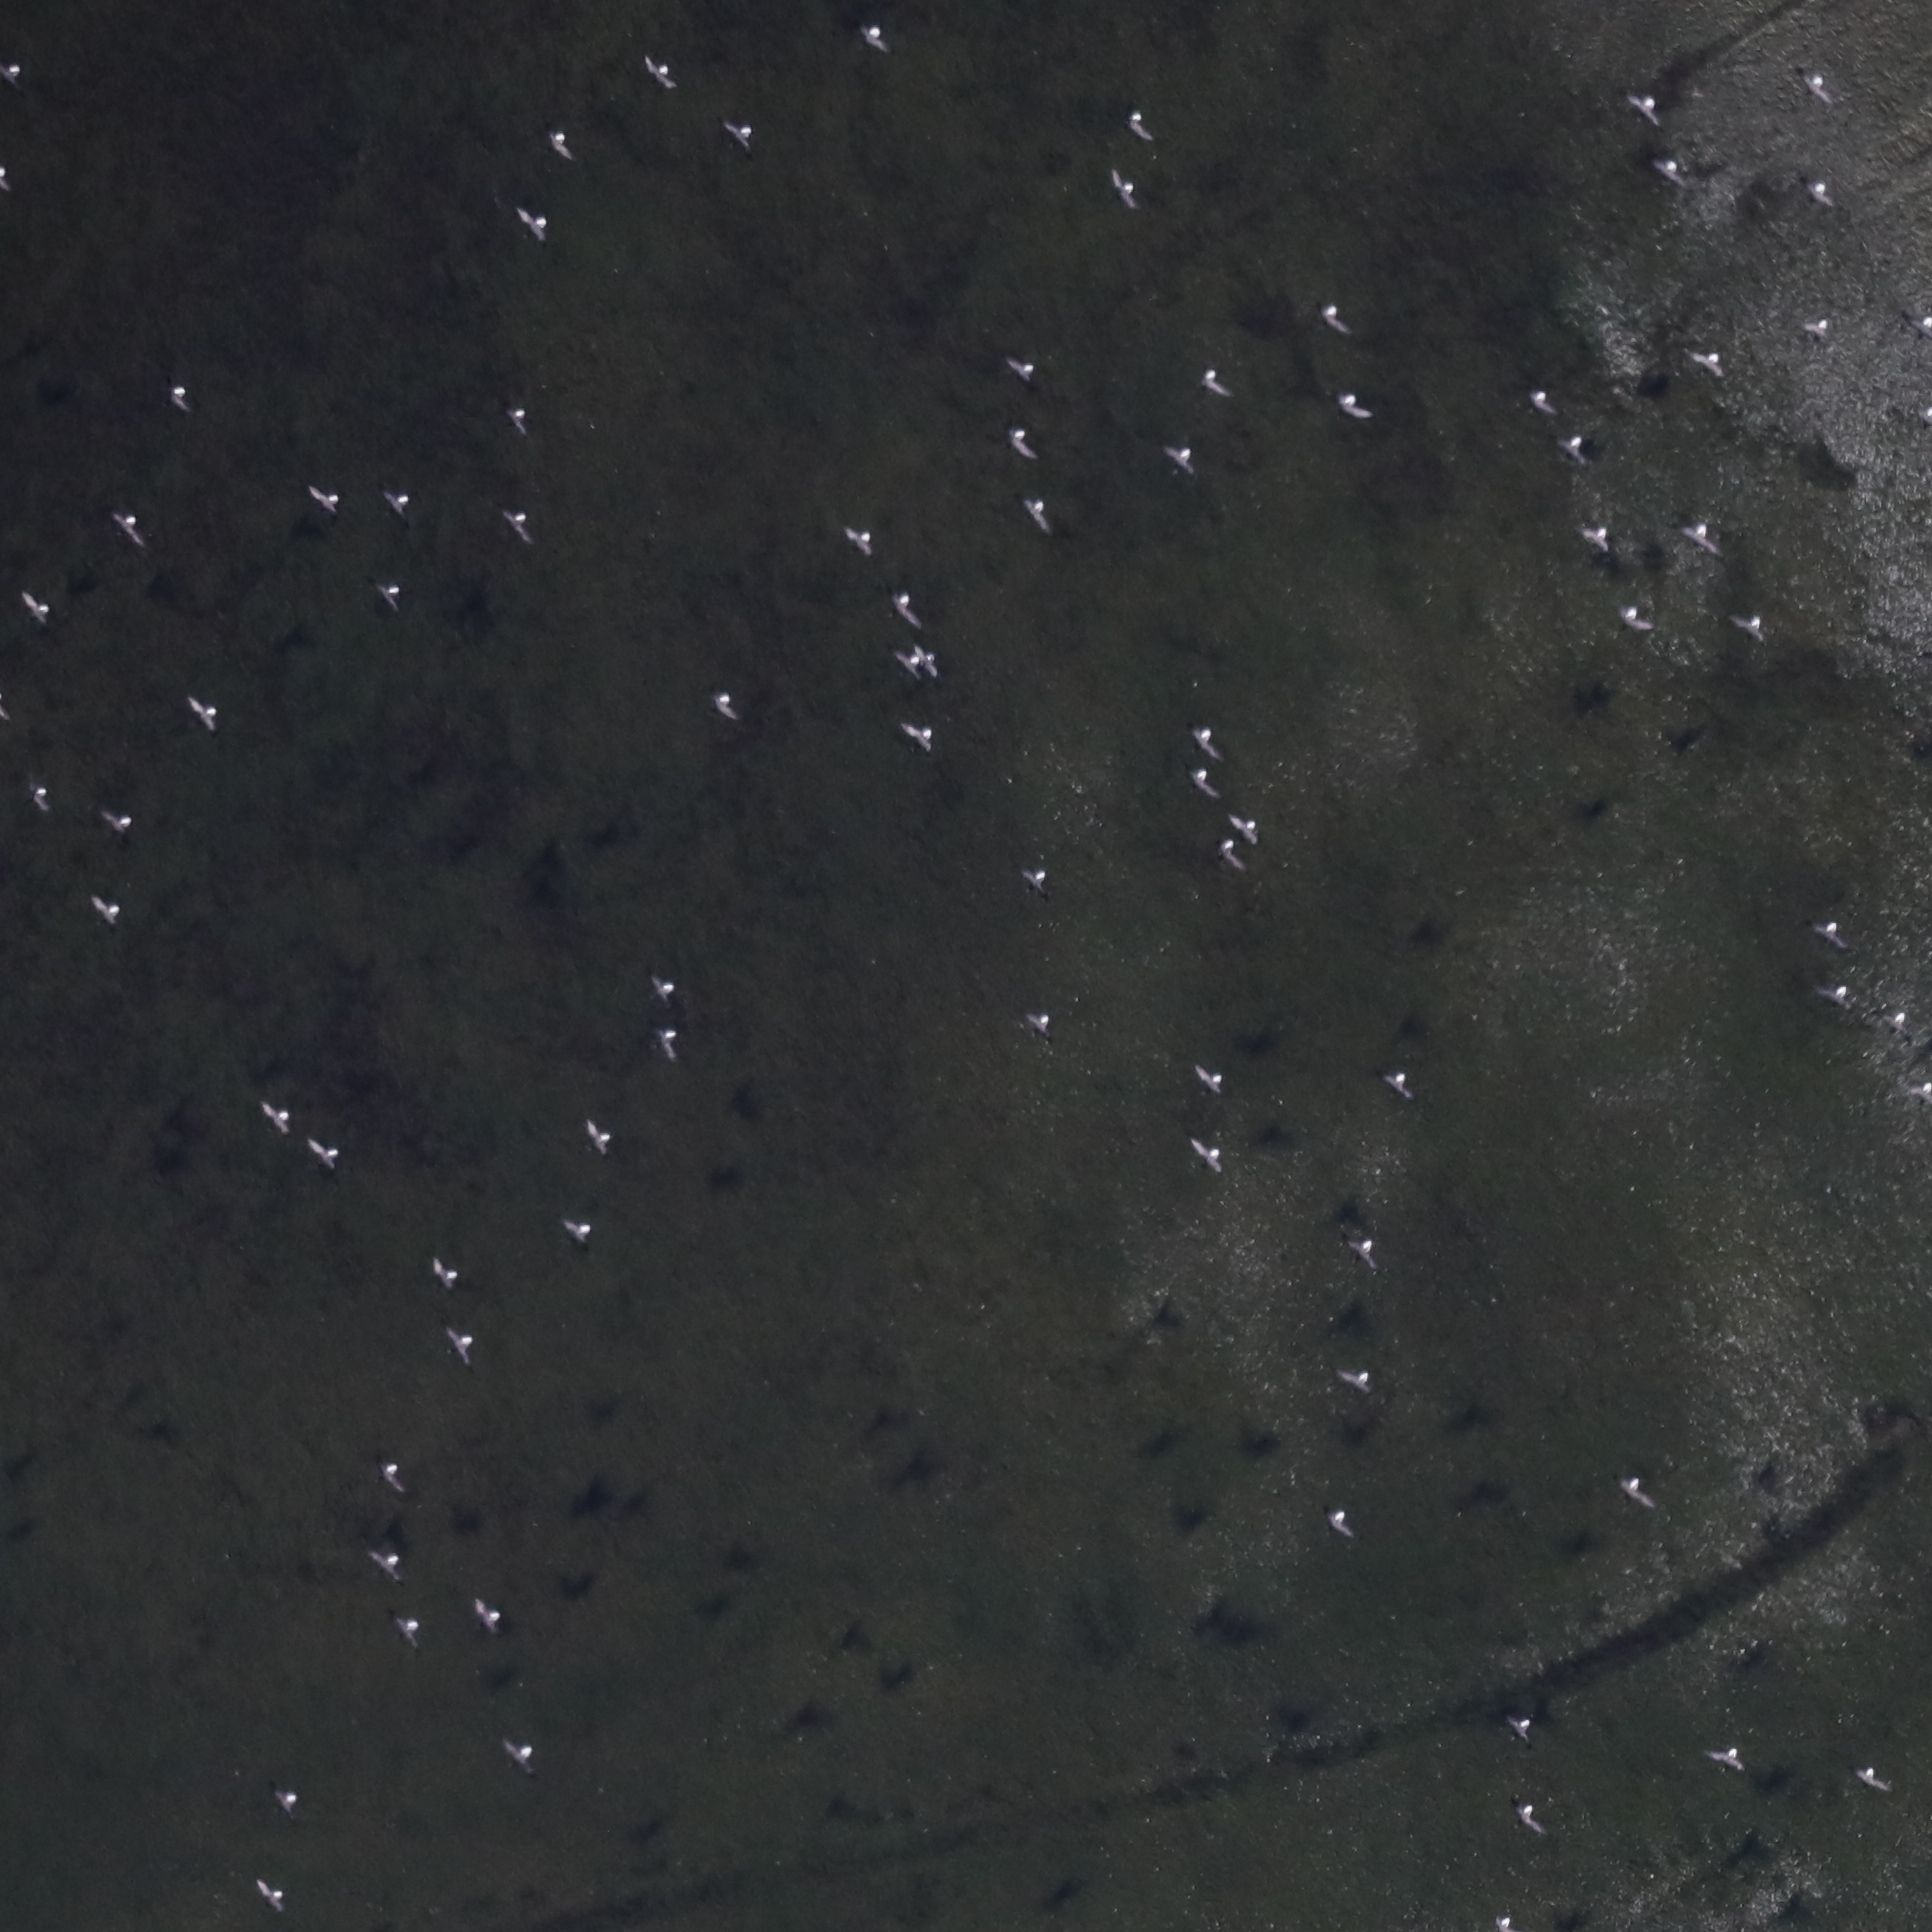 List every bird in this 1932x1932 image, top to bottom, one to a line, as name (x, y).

brant (868, 36)
brant (659, 71)
brant (13, 75)
brant (1816, 91)
brant (1654, 108)
brant (1137, 129)
brant (737, 140)
brant (552, 145)
brant (1674, 170)
brant (1121, 191)
brant (1821, 191)
brant (535, 220)
brant (1322, 320)
brant (1818, 330)
brant (1924, 332)
brant (1714, 364)
brant (1024, 370)
brant (1209, 381)
brant (177, 389)
brant (1543, 402)
brant (1351, 406)
brant (521, 414)
brant (1929, 419)
brant (1019, 439)
brant (1577, 444)
brant (1180, 457)
brant (393, 496)
brant (326, 504)
brant (1033, 515)
brant (120, 522)
brant (518, 525)
brant (1697, 531)
brant (1596, 540)
brant (864, 544)
brant (394, 595)
brant (32, 608)
brant (904, 611)
brant (1754, 620)
brant (1630, 621)
brant (925, 659)
brant (899, 662)
brant (723, 703)
brant (203, 717)
brant (1194, 736)
brant (921, 738)
brant (1203, 783)
brant (37, 792)
brant (120, 828)
brant (1250, 828)
brant (1222, 855)
brant (1042, 878)
brant (109, 914)
brant (1823, 926)
brant (1832, 994)
brant (662, 996)
brant (1038, 1024)
brant (1902, 1028)
brant (664, 1036)
brant (1205, 1074)
brant (1394, 1081)
brant (1928, 1102)
brant (275, 1125)
brant (597, 1138)
brant (1214, 1154)
brant (327, 1156)
brant (585, 1229)
brant (1368, 1254)
brant (443, 1274)
brant (457, 1343)
brant (1356, 1384)
brant (389, 1470)
brant (1636, 1497)
brant (1337, 1522)
brant (382, 1567)
brant (493, 1614)
brant (409, 1631)
brant (1524, 1735)
brant (519, 1753)
brant (1734, 1765)
brant (1868, 1776)
brant (280, 1805)
brant (1529, 1818)
brant (273, 1892)
brant (1510, 1926)